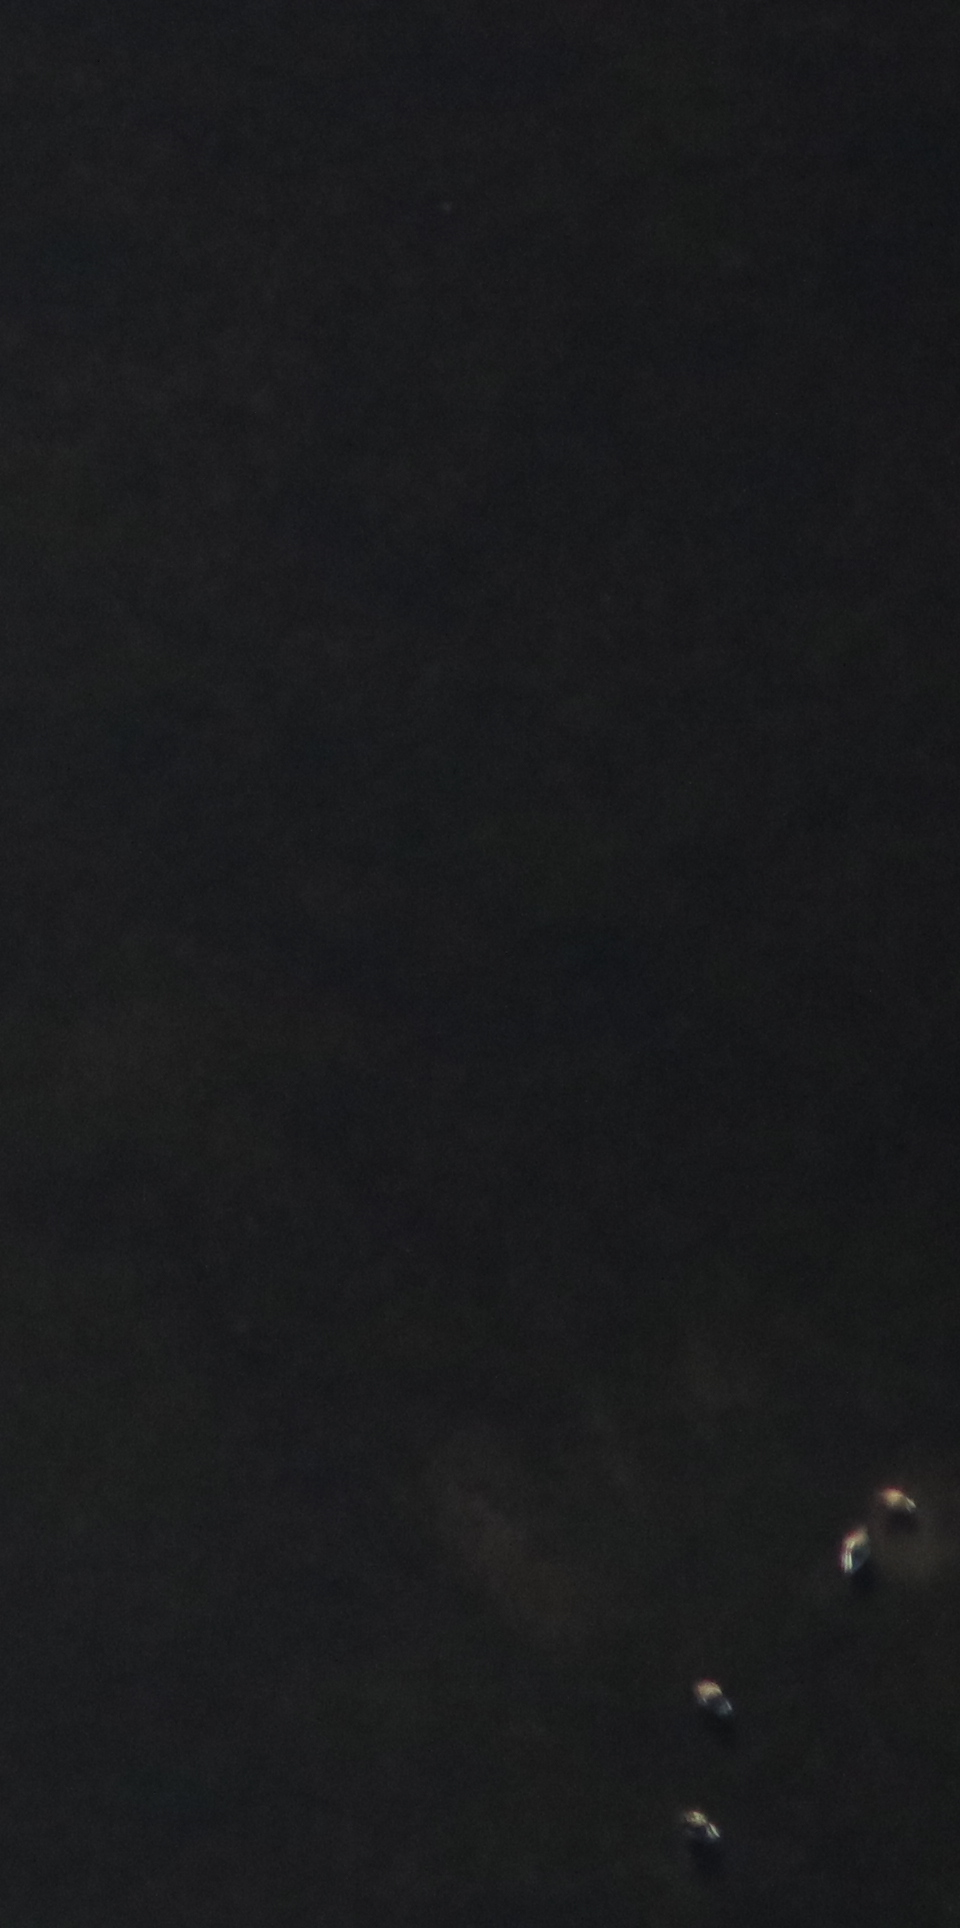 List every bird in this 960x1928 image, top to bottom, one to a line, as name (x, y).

brant (900, 1493)
brant (856, 1549)
brant (713, 1700)
brant (705, 1824)